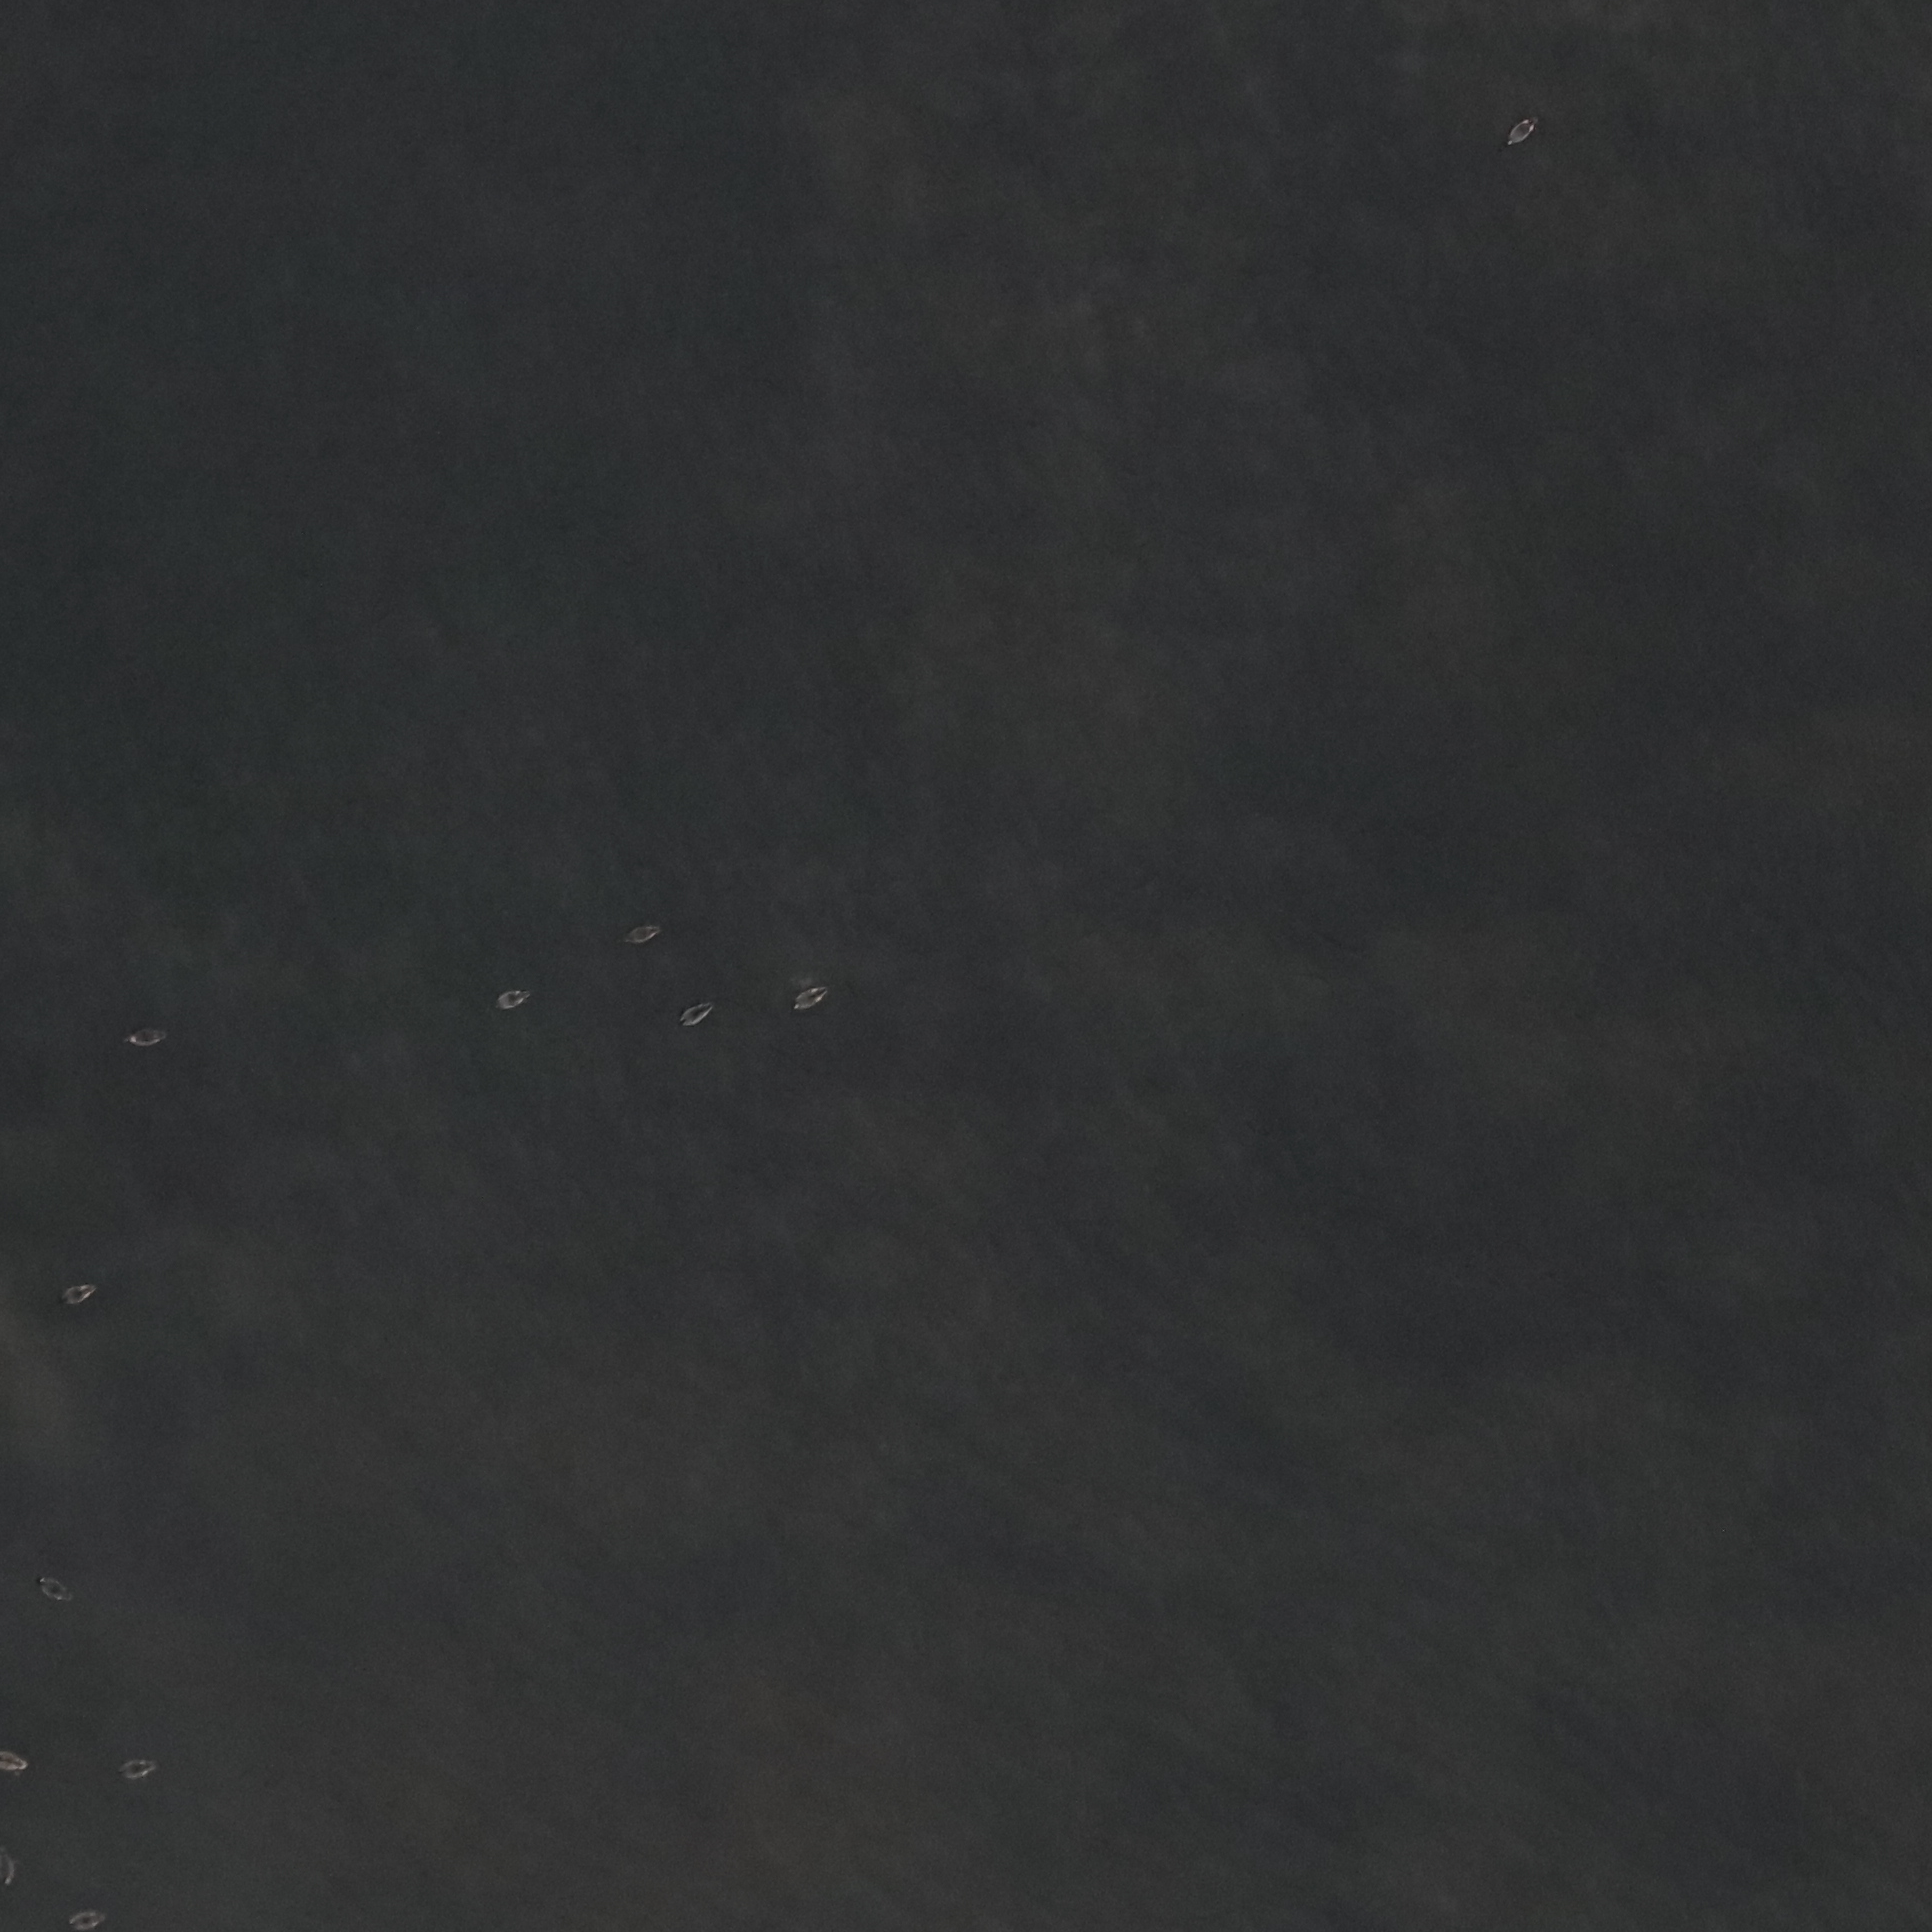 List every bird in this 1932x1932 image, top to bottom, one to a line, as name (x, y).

other bird (1522, 131)
other bird (641, 934)
other bird (806, 997)
other bird (509, 1001)
other bird (697, 1016)
other bird (155, 1032)
other bird (79, 1295)
other bird (53, 1590)
other bird (14, 1758)
other bird (141, 1767)
other bird (4, 1868)
other bird (88, 1925)